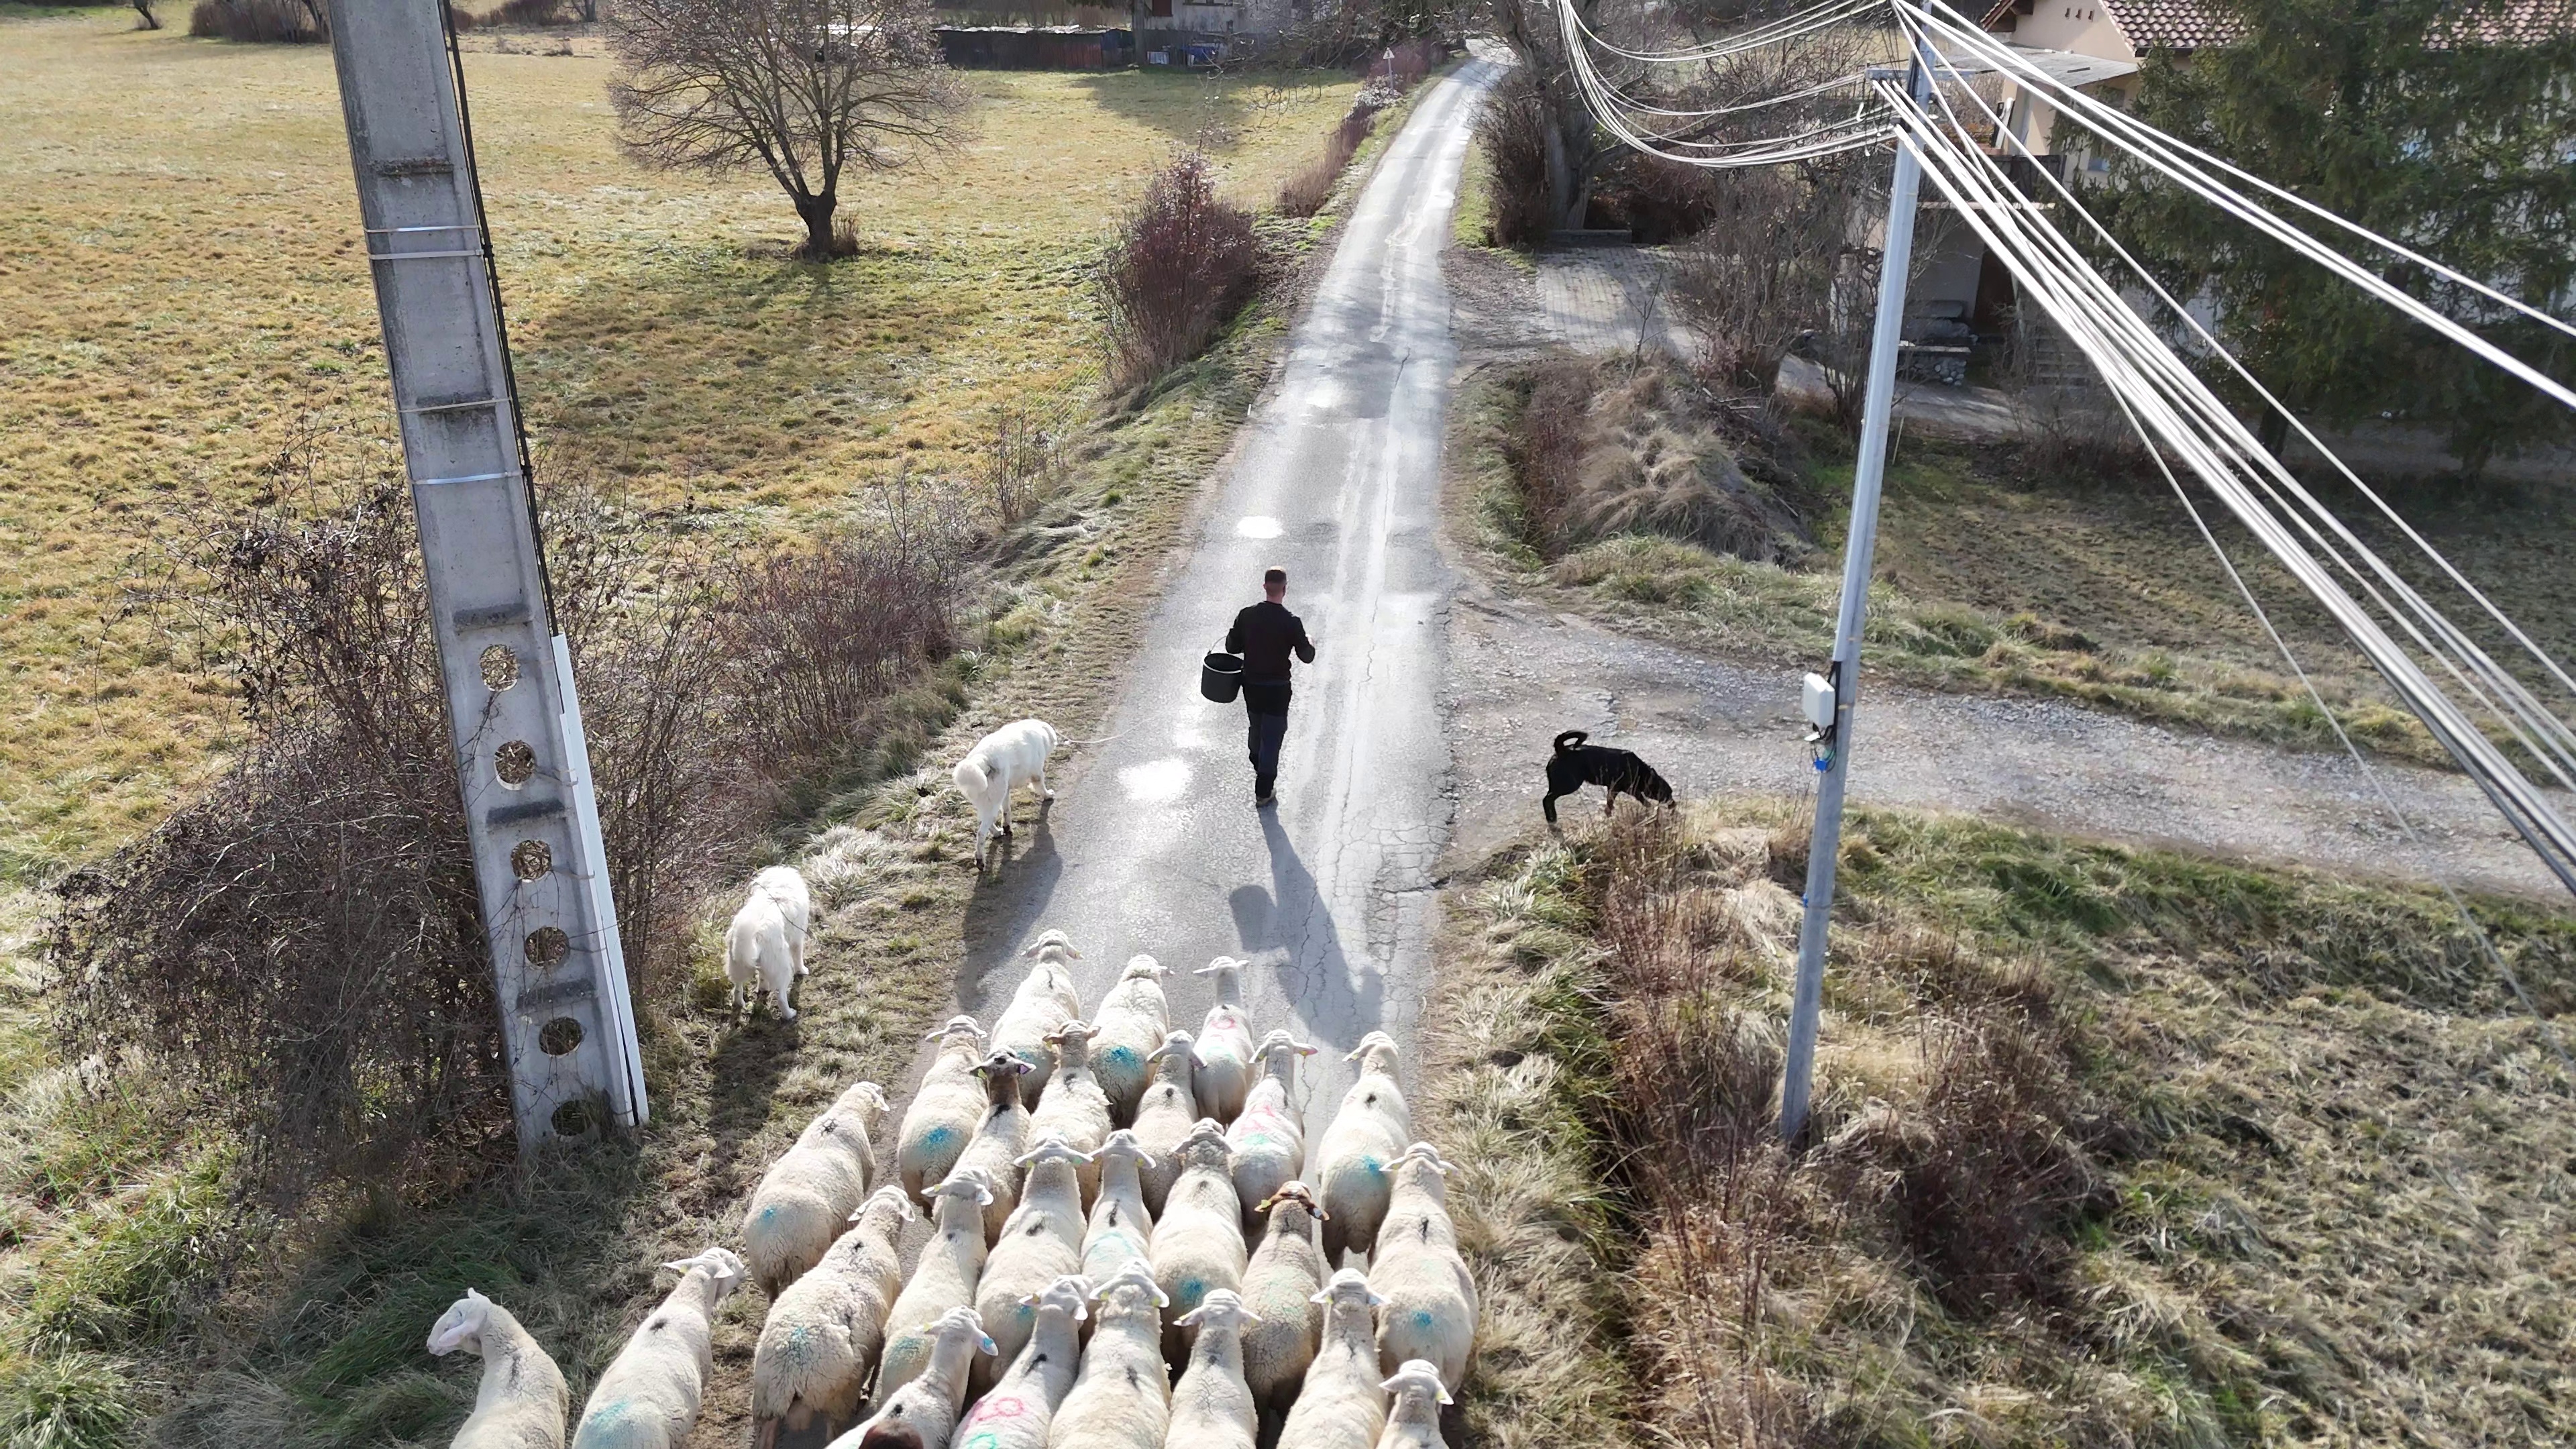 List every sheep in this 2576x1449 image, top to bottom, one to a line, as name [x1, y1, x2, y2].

sheep [992, 929, 1082, 1103]
sheep [1084, 955, 1175, 1129]
sheep [1191, 957, 1256, 1116]
sheep [899, 1015, 990, 1220]
sheep [1025, 1020, 1116, 1215]
sheep [1222, 1028, 1319, 1236]
sheep [1129, 1029, 1206, 1229]
sheep [1316, 1031, 1410, 1269]
sheep [933, 1045, 1037, 1244]
sheep [743, 1080, 890, 1305]
sheep [1148, 1117, 1250, 1337]
sheep [978, 1124, 1094, 1397]
sheep [1079, 1128, 1157, 1297]
sheep [1369, 1140, 1480, 1415]
sheep [883, 1166, 999, 1414]
sheep [1233, 1180, 1328, 1412]
sheep [753, 1185, 916, 1449]
sheep [573, 1246, 745, 1449]
sheep [1049, 1258, 1174, 1449]
sheep [1276, 1266, 1391, 1449]
sheep [950, 1275, 1093, 1449]
sheep [425, 1285, 568, 1449]
sheep [1160, 1287, 1262, 1449]
sheep [826, 1305, 999, 1449]
sheep [1373, 1358, 1454, 1449]